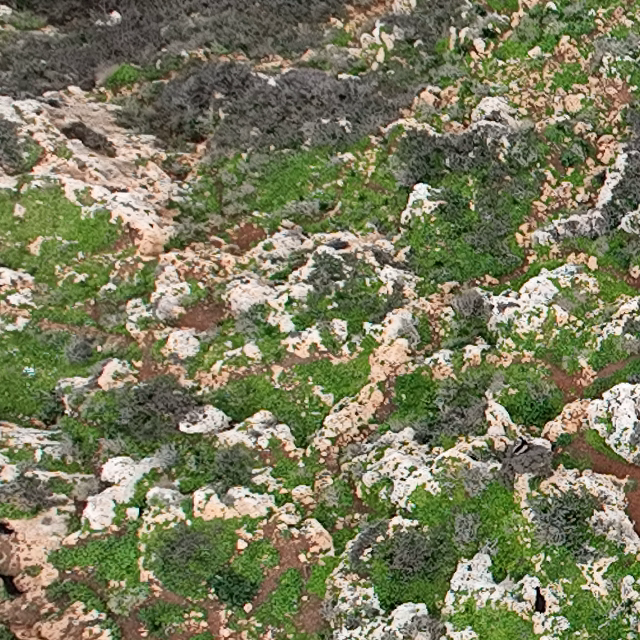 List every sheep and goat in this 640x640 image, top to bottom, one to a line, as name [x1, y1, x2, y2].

goat [512, 438, 528, 457]
goat [531, 585, 544, 610]